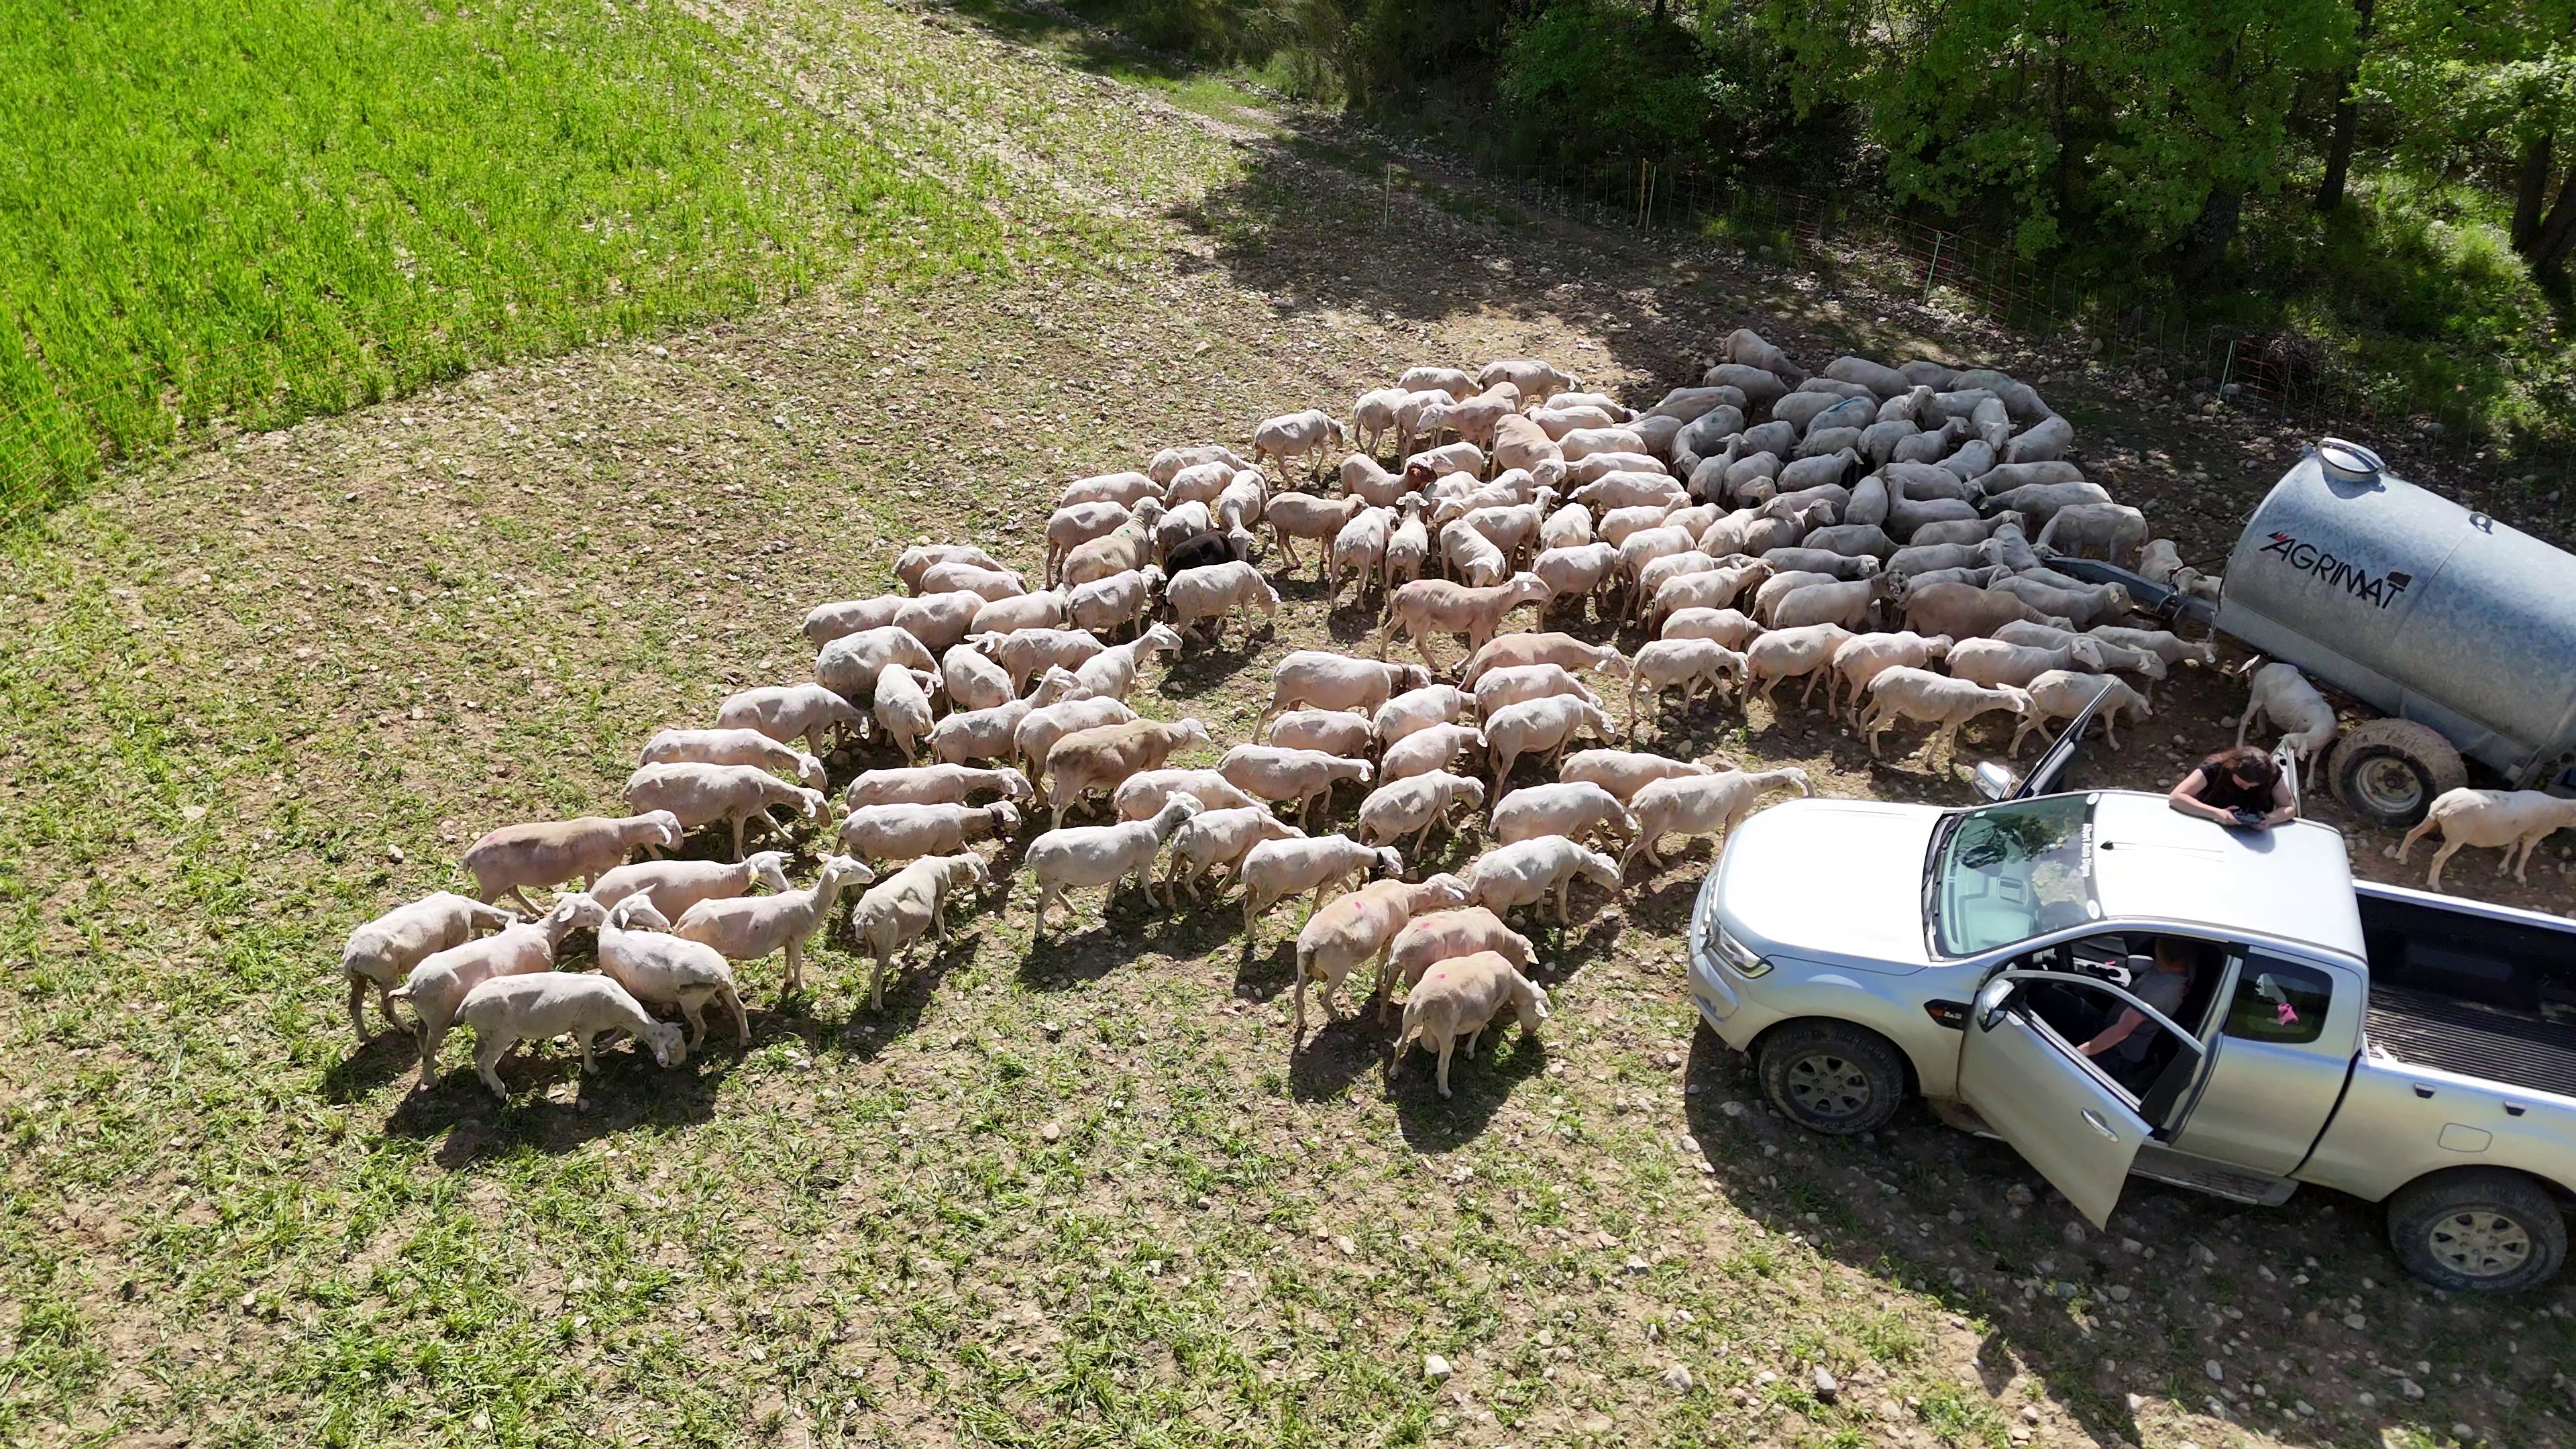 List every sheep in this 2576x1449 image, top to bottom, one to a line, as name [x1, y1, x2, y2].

sheep [1721, 328, 1815, 382]
sheep [1823, 356, 1913, 402]
sheep [1896, 360, 1965, 393]
sheep [1477, 360, 1584, 404]
sheep [1702, 364, 1792, 403]
sheep [1397, 366, 1484, 404]
sheep [1947, 369, 2055, 431]
sheep [1794, 377, 1885, 411]
sheep [1416, 382, 1521, 481]
sheep [1655, 384, 1748, 411]
sheep [1905, 385, 1998, 430]
sheep [1352, 388, 1410, 461]
sheep [1392, 388, 1458, 474]
sheep [1772, 391, 1846, 438]
sheep [1543, 392, 1641, 423]
sheep [1875, 393, 1917, 422]
sheep [1611, 394, 1722, 425]
sheep [1791, 395, 1878, 461]
sheep [1971, 398, 2018, 451]
sheep [1671, 404, 1745, 479]
sheep [1522, 406, 1614, 442]
sheep [1253, 409, 1344, 487]
sheep [1491, 413, 1567, 486]
sheep [1624, 415, 1684, 480]
sheep [1891, 415, 1973, 464]
sheep [1999, 417, 2074, 464]
sheep [1855, 419, 1923, 484]
sheep [1737, 421, 1803, 462]
sheep [1807, 426, 1862, 457]
sheep [1556, 428, 1648, 461]
sheep [1687, 432, 1748, 505]
sheep [1903, 439, 1997, 484]
sheep [1406, 441, 1484, 481]
sheep [1149, 445, 1268, 491]
sheep [1776, 446, 1864, 493]
sheep [1720, 450, 1786, 509]
sheep [1564, 451, 1668, 486]
sheep [1341, 453, 1438, 516]
sheep [1159, 460, 1238, 511]
sheep [1958, 460, 2085, 504]
sheep [1869, 463, 1968, 502]
sheep [1431, 468, 1535, 522]
sheep [1218, 469, 1269, 562]
sheep [1421, 470, 1489, 522]
sheep [1567, 470, 1685, 508]
sheep [1059, 471, 1168, 513]
sheep [1884, 473, 1980, 542]
sheep [1739, 475, 1855, 525]
sheep [1844, 476, 1888, 526]
sheep [1975, 481, 2114, 541]
sheep [1461, 485, 1561, 576]
sheep [1598, 491, 1692, 550]
sheep [1385, 491, 1429, 614]
sheep [1264, 491, 1370, 570]
sheep [1062, 496, 1168, 586]
sheep [1698, 496, 1796, 558]
sheep [1156, 498, 1220, 576]
sheep [1744, 499, 1840, 556]
sheep [1045, 501, 1131, 589]
sheep [1537, 502, 1598, 557]
sheep [2029, 503, 2149, 568]
sheep [1329, 505, 1401, 613]
sheep [1910, 510, 2026, 547]
sheep [1439, 519, 1506, 588]
sheep [1992, 523, 2042, 574]
sheep [1801, 523, 1910, 561]
sheep [1619, 525, 1697, 629]
sheep [1885, 538, 2014, 578]
sheep [2139, 538, 2208, 598]
sheep [1532, 542, 1619, 634]
sheep [890, 545, 1027, 598]
sheep [1761, 547, 1883, 580]
sheep [1636, 549, 1755, 633]
sheep [1649, 557, 1775, 639]
sheep [1166, 560, 1281, 662]
sheep [919, 562, 1026, 602]
sheep [1888, 563, 2013, 630]
sheep [1064, 564, 1168, 639]
sheep [2015, 568, 2104, 595]
sheep [1772, 568, 1912, 633]
sheep [1751, 570, 1841, 629]
sheep [1376, 571, 1551, 674]
sheep [1986, 575, 2133, 630]
sheep [970, 582, 1074, 634]
sheep [1903, 582, 2078, 648]
sheep [893, 590, 988, 646]
sheep [801, 594, 918, 655]
sheep [1661, 607, 1769, 652]
sheep [1990, 619, 2167, 681]
sheep [1058, 621, 1183, 703]
sheep [1739, 623, 1860, 721]
sheep [2086, 624, 2222, 672]
sheep [814, 625, 945, 712]
sheep [998, 628, 1109, 698]
sheep [941, 630, 1016, 715]
sheep [1456, 632, 1629, 693]
sheep [1828, 631, 1954, 729]
sheep [1945, 636, 2104, 690]
sheep [1628, 638, 1749, 723]
sheep [1250, 650, 1432, 744]
sheep [2236, 662, 2338, 793]
sheep [925, 663, 1081, 765]
sheep [1474, 663, 1604, 729]
sheep [875, 664, 945, 768]
sheep [1857, 664, 2038, 768]
sheep [2008, 669, 2154, 761]
sheep [716, 682, 880, 767]
sheep [1373, 684, 1476, 751]
sheep [1485, 693, 1617, 809]
sheep [1014, 695, 1140, 811]
sheep [1269, 709, 1373, 758]
sheep [1045, 718, 1212, 829]
sheep [1379, 721, 1488, 787]
sheep [639, 727, 828, 792]
sheep [1216, 743, 1376, 833]
sheep [1558, 749, 1714, 799]
sheep [622, 761, 835, 862]
sheep [845, 761, 1034, 813]
sheep [1618, 767, 1815, 884]
sheep [1358, 768, 1485, 862]
sheep [1113, 769, 1274, 822]
sheep [1488, 780, 1638, 847]
sheep [2393, 787, 2576, 894]
sheep [1025, 790, 1207, 942]
sheep [840, 800, 1022, 868]
sheep [1165, 806, 1310, 908]
sheep [463, 810, 685, 922]
sheep [1241, 834, 1405, 939]
sheep [1472, 834, 1625, 928]
sheep [590, 850, 795, 925]
sheep [852, 852, 992, 1015]
sheep [670, 853, 873, 993]
sheep [1295, 873, 1472, 1030]
sheep [599, 882, 753, 1057]
sheep [342, 891, 521, 1046]
sheep [387, 892, 609, 1092]
sheep [1380, 906, 1539, 1029]
sheep [1389, 950, 1551, 1101]
sheep [455, 971, 689, 1098]